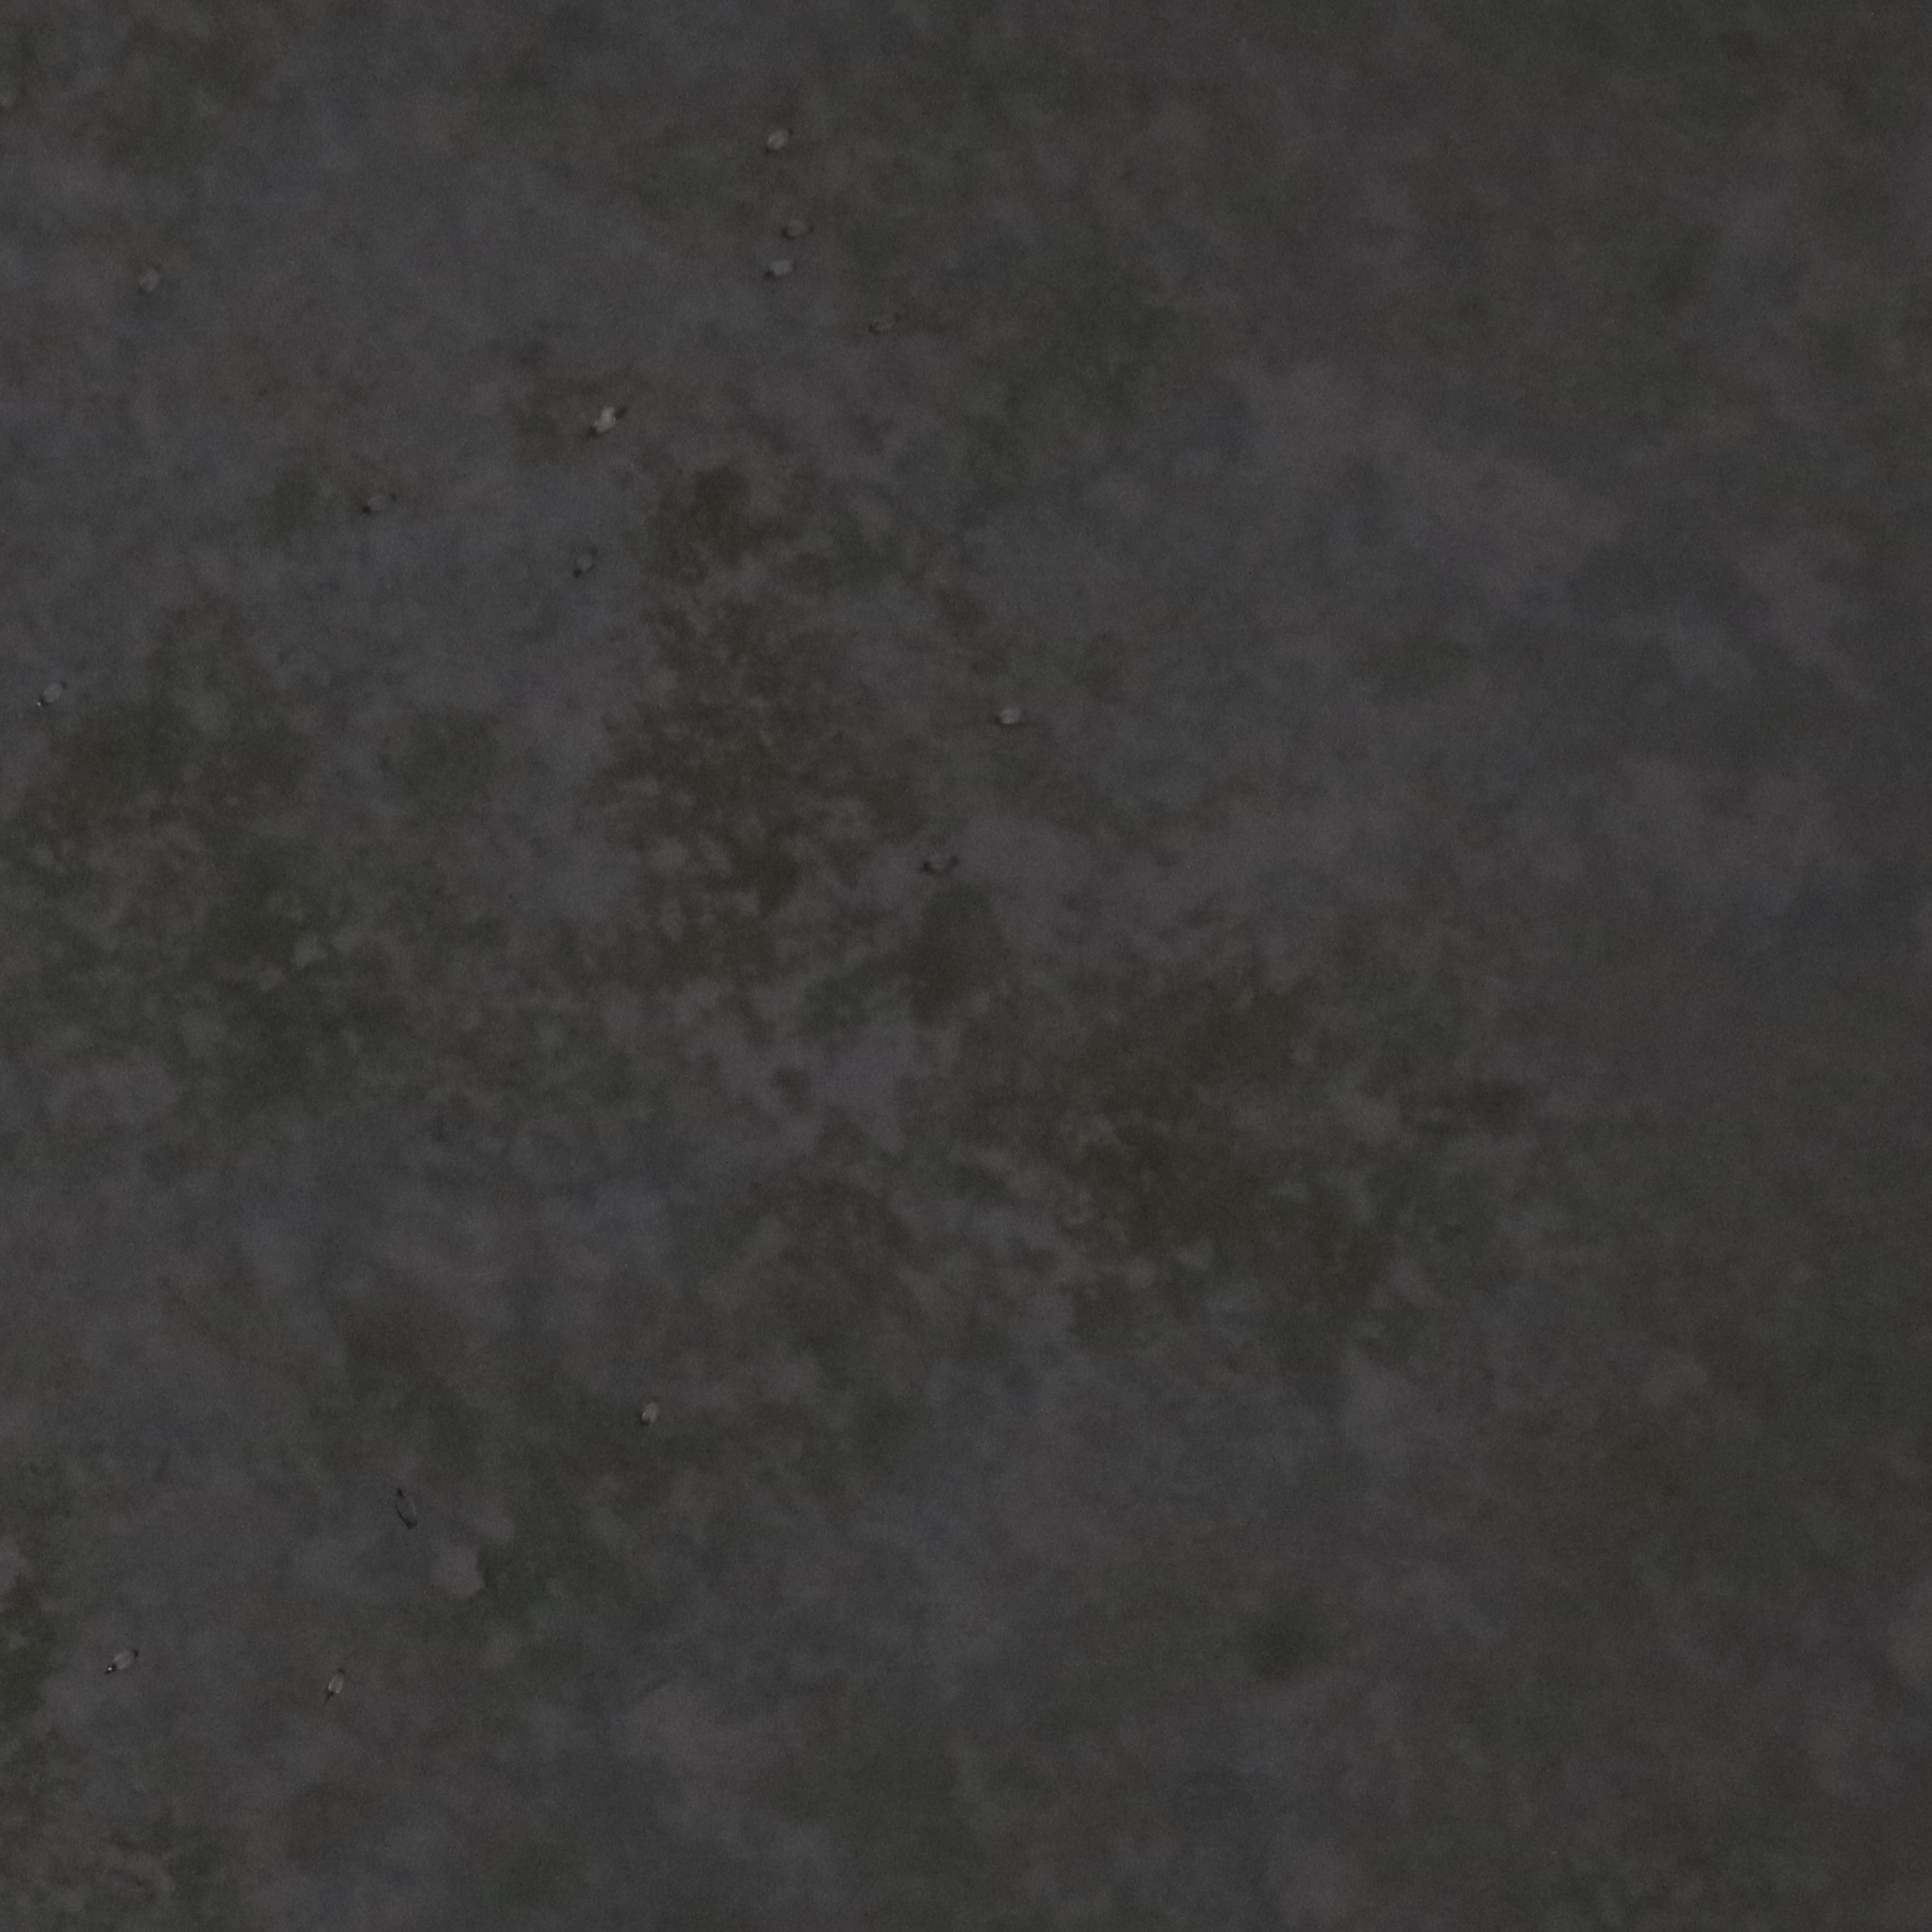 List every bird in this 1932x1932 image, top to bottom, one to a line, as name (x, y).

Canada goose (11, 101)
Canada goose (778, 136)
Canada goose (797, 225)
Canada goose (783, 267)
Canada goose (150, 278)
Canada goose (883, 323)
Canada goose (602, 420)
Canada goose (381, 503)
Canada goose (584, 564)
Canada goose (52, 691)
Canada goose (1009, 715)
Canada goose (939, 862)
Canada goose (650, 1410)
Canada goose (405, 1510)
Canada goose (125, 1661)
Canada goose (336, 1683)